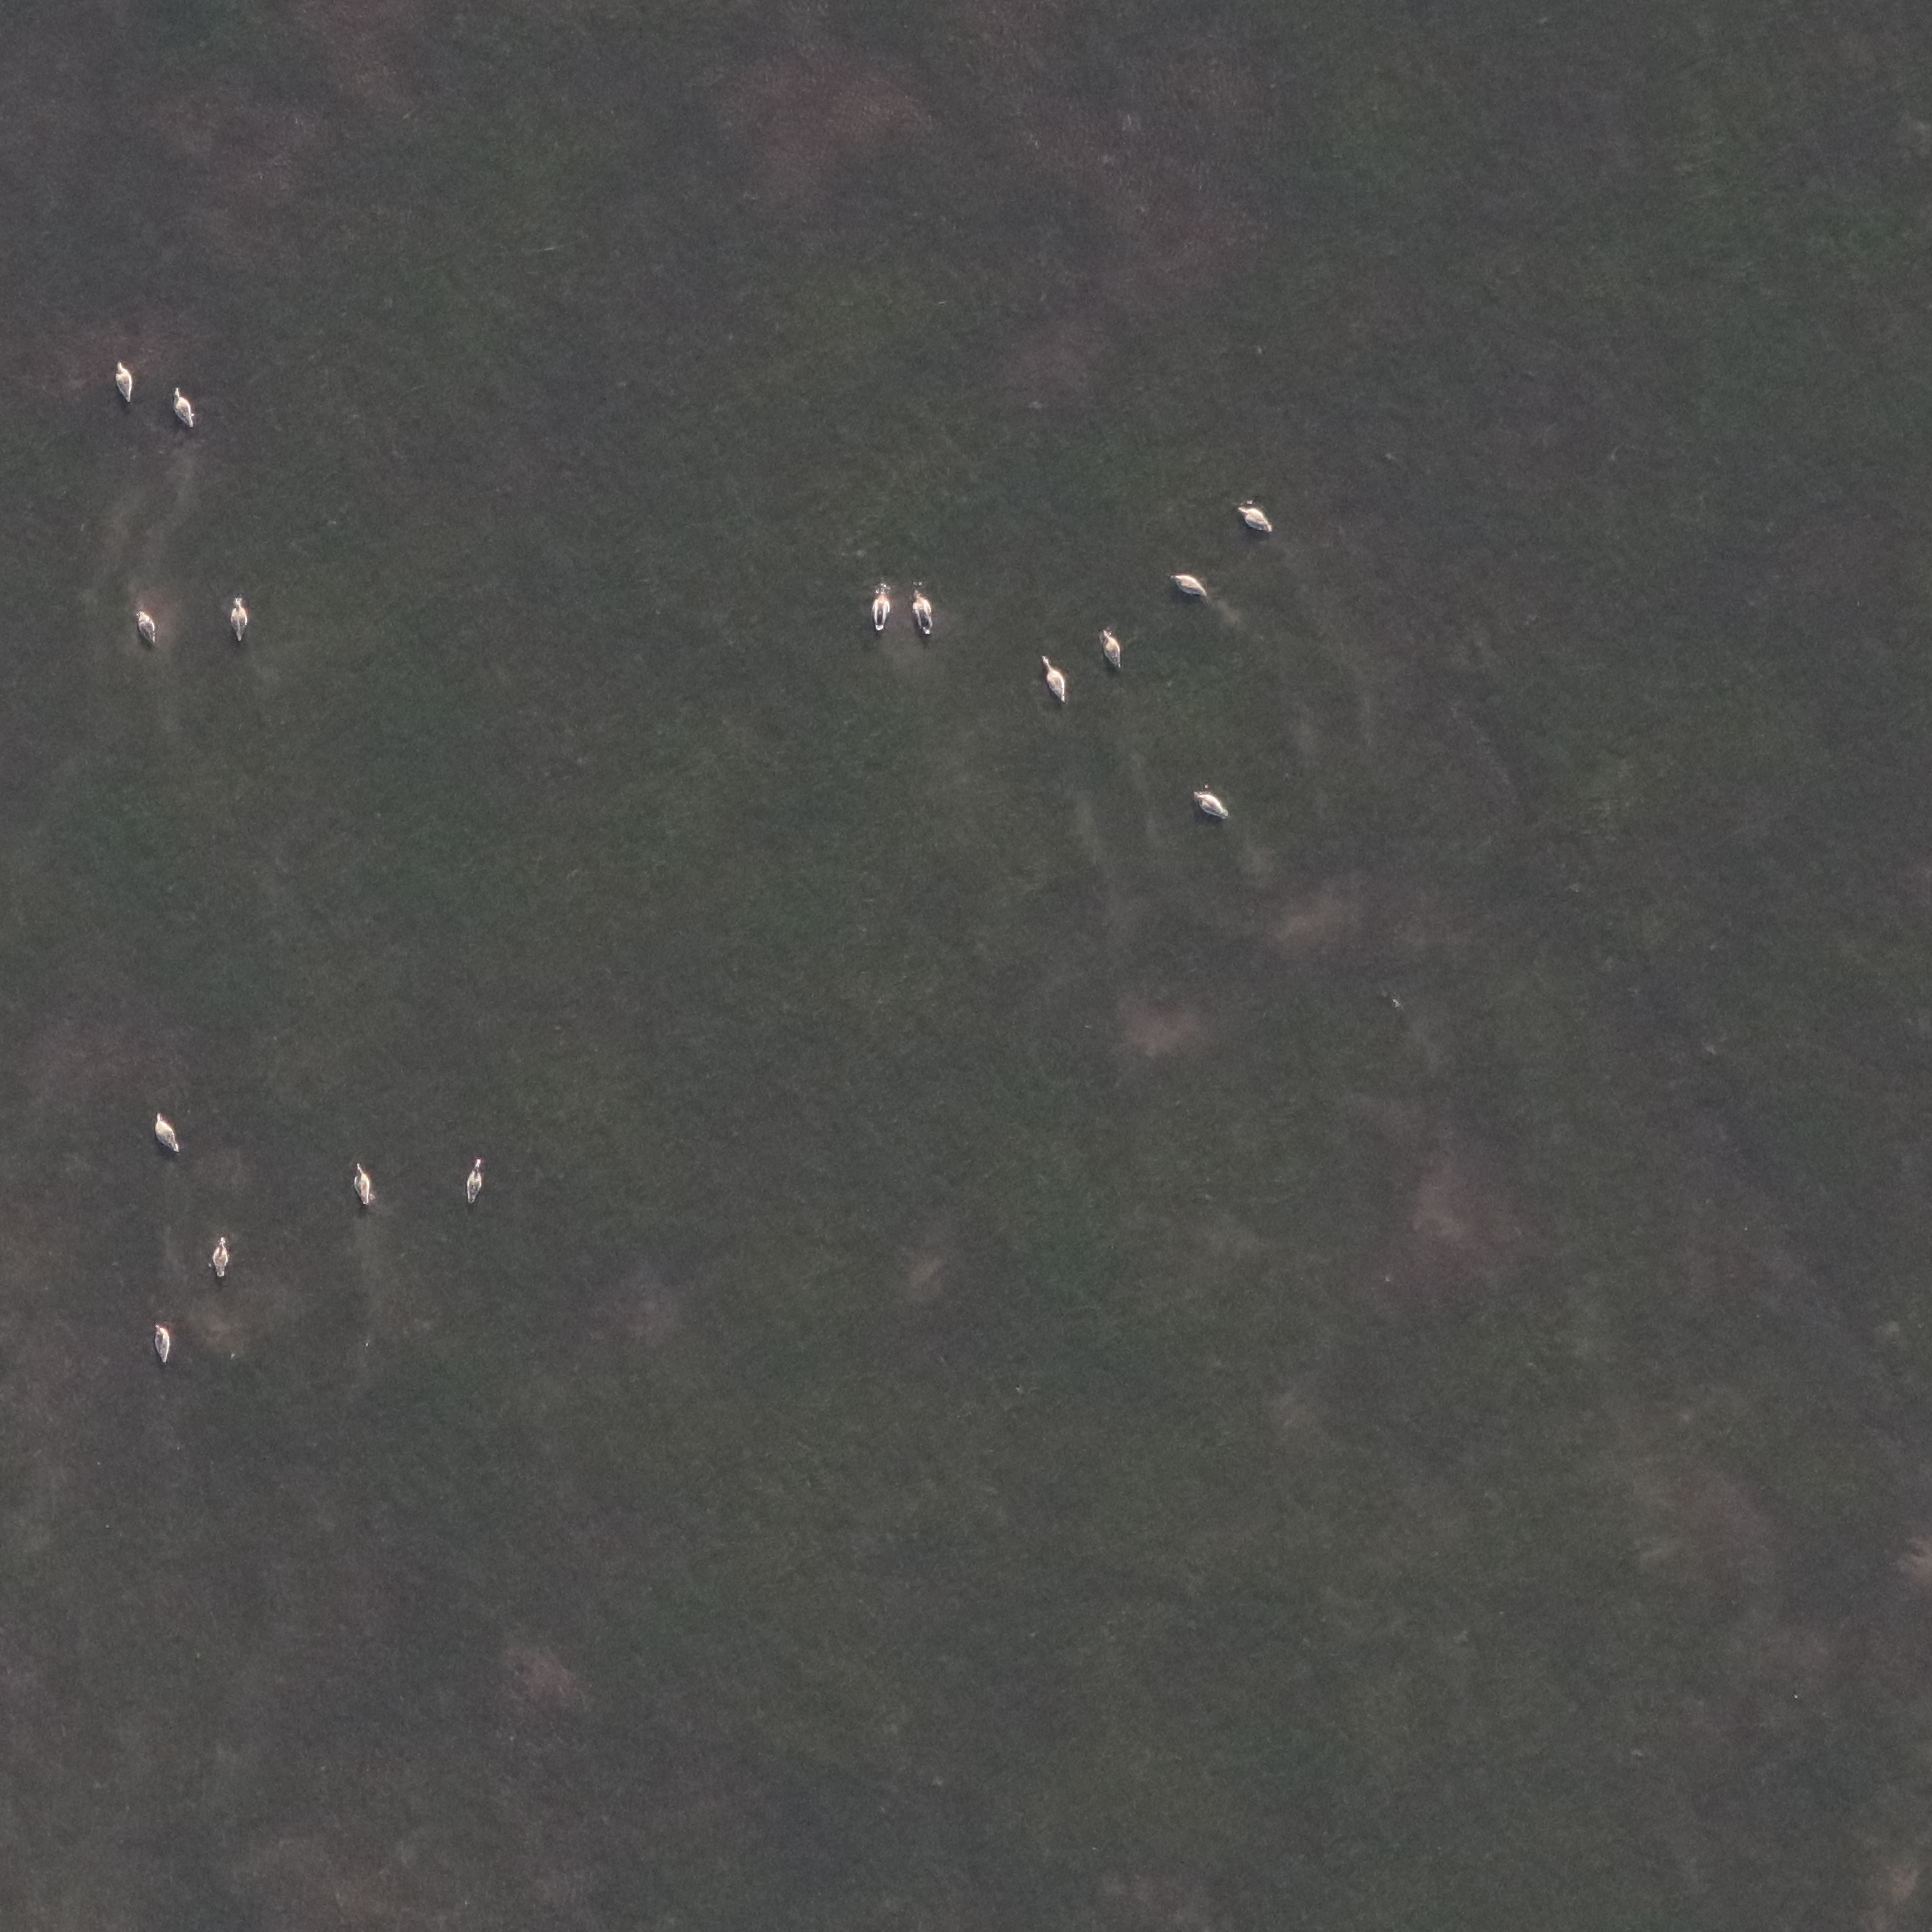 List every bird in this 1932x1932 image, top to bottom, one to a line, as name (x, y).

other bird (127, 385)
other bird (186, 408)
other bird (1258, 522)
other bird (1190, 587)
other bird (879, 609)
other bird (924, 609)
other bird (235, 617)
other bird (148, 627)
other bird (1115, 648)
other bird (1057, 683)
other bird (1210, 807)
other bird (165, 1133)
other bird (477, 1184)
other bird (364, 1188)
other bird (221, 1257)
other bird (162, 1342)